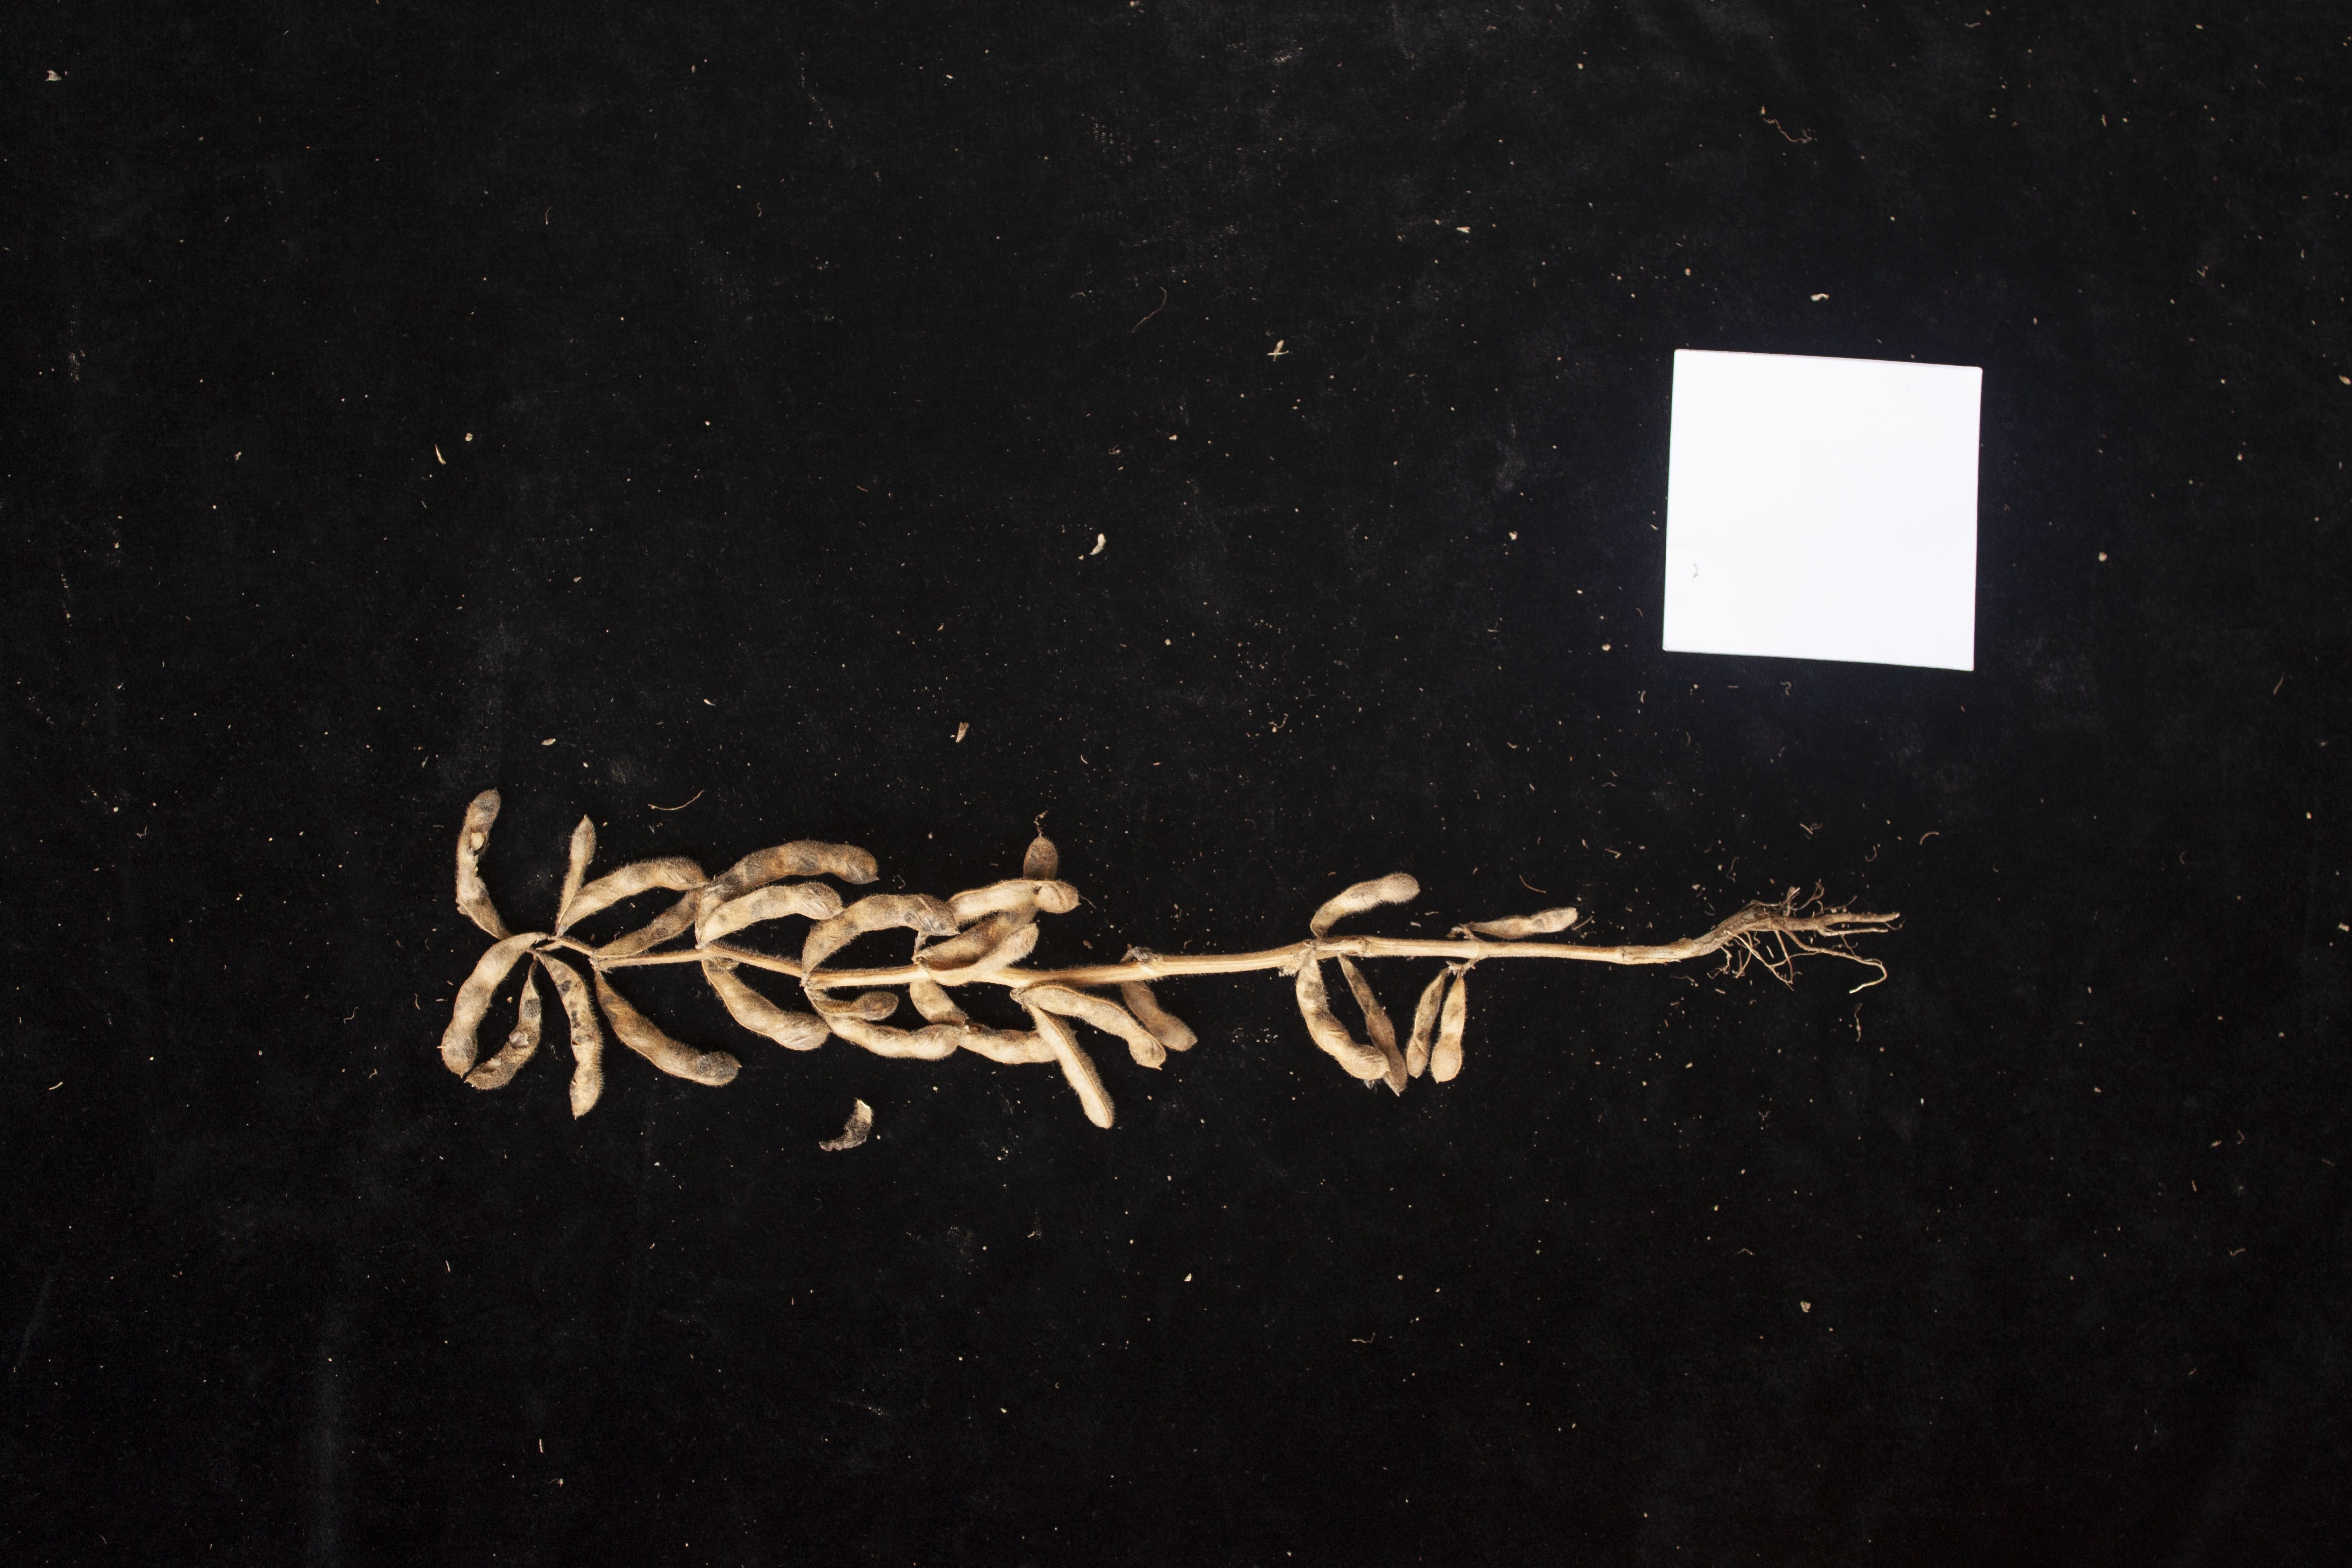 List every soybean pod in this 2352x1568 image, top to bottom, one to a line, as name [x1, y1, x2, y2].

soybean pod [459, 791, 509, 940]
soybean pod [559, 817, 598, 926]
soybean pod [919, 838, 1057, 967]
soybean pod [697, 842, 876, 933]
soybean pod [555, 859, 712, 945]
soybean pod [1309, 873, 1417, 937]
soybean pod [919, 881, 1081, 943]
soybean pod [697, 883, 843, 950]
soybean pod [592, 890, 699, 958]
soybean pod [800, 894, 956, 983]
soybean pod [1460, 907, 1579, 940]
soybean pod [921, 925, 1038, 986]
soybean pod [440, 931, 543, 1075]
soybean pod [1337, 955, 1406, 1094]
soybean pod [535, 956, 605, 1116]
soybean pod [1296, 958, 1388, 1081]
soybean pod [596, 967, 740, 1088]
soybean pod [706, 970, 830, 1051]
soybean pod [1406, 971, 1447, 1078]
soybean pod [1430, 971, 1468, 1084]
soybean pod [466, 978, 539, 1089]
soybean pod [910, 980, 1061, 1065]
soybean pod [1121, 982, 1199, 1051]
soybean pod [1014, 985, 1164, 1068]
soybean pod [801, 987, 896, 1021]
soybean pod [809, 1004, 968, 1062]
soybean pod [1029, 1009, 1115, 1129]